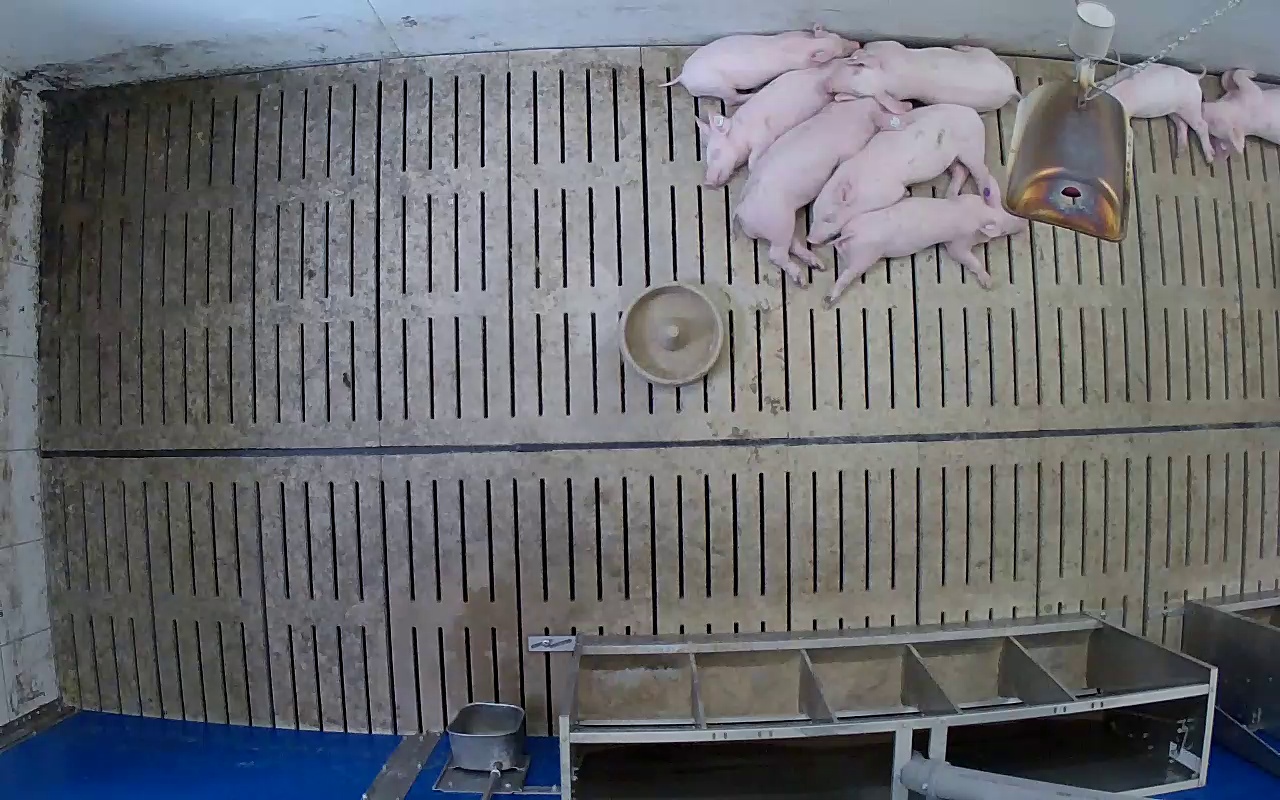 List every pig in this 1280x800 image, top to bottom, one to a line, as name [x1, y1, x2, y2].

pig [660, 28, 862, 107]
pig [827, 41, 1026, 113]
pig [692, 57, 850, 191]
pig [1085, 63, 1219, 163]
pig [1200, 68, 1279, 158]
pig [727, 95, 908, 289]
pig [803, 105, 993, 247]
pig [823, 173, 1027, 307]